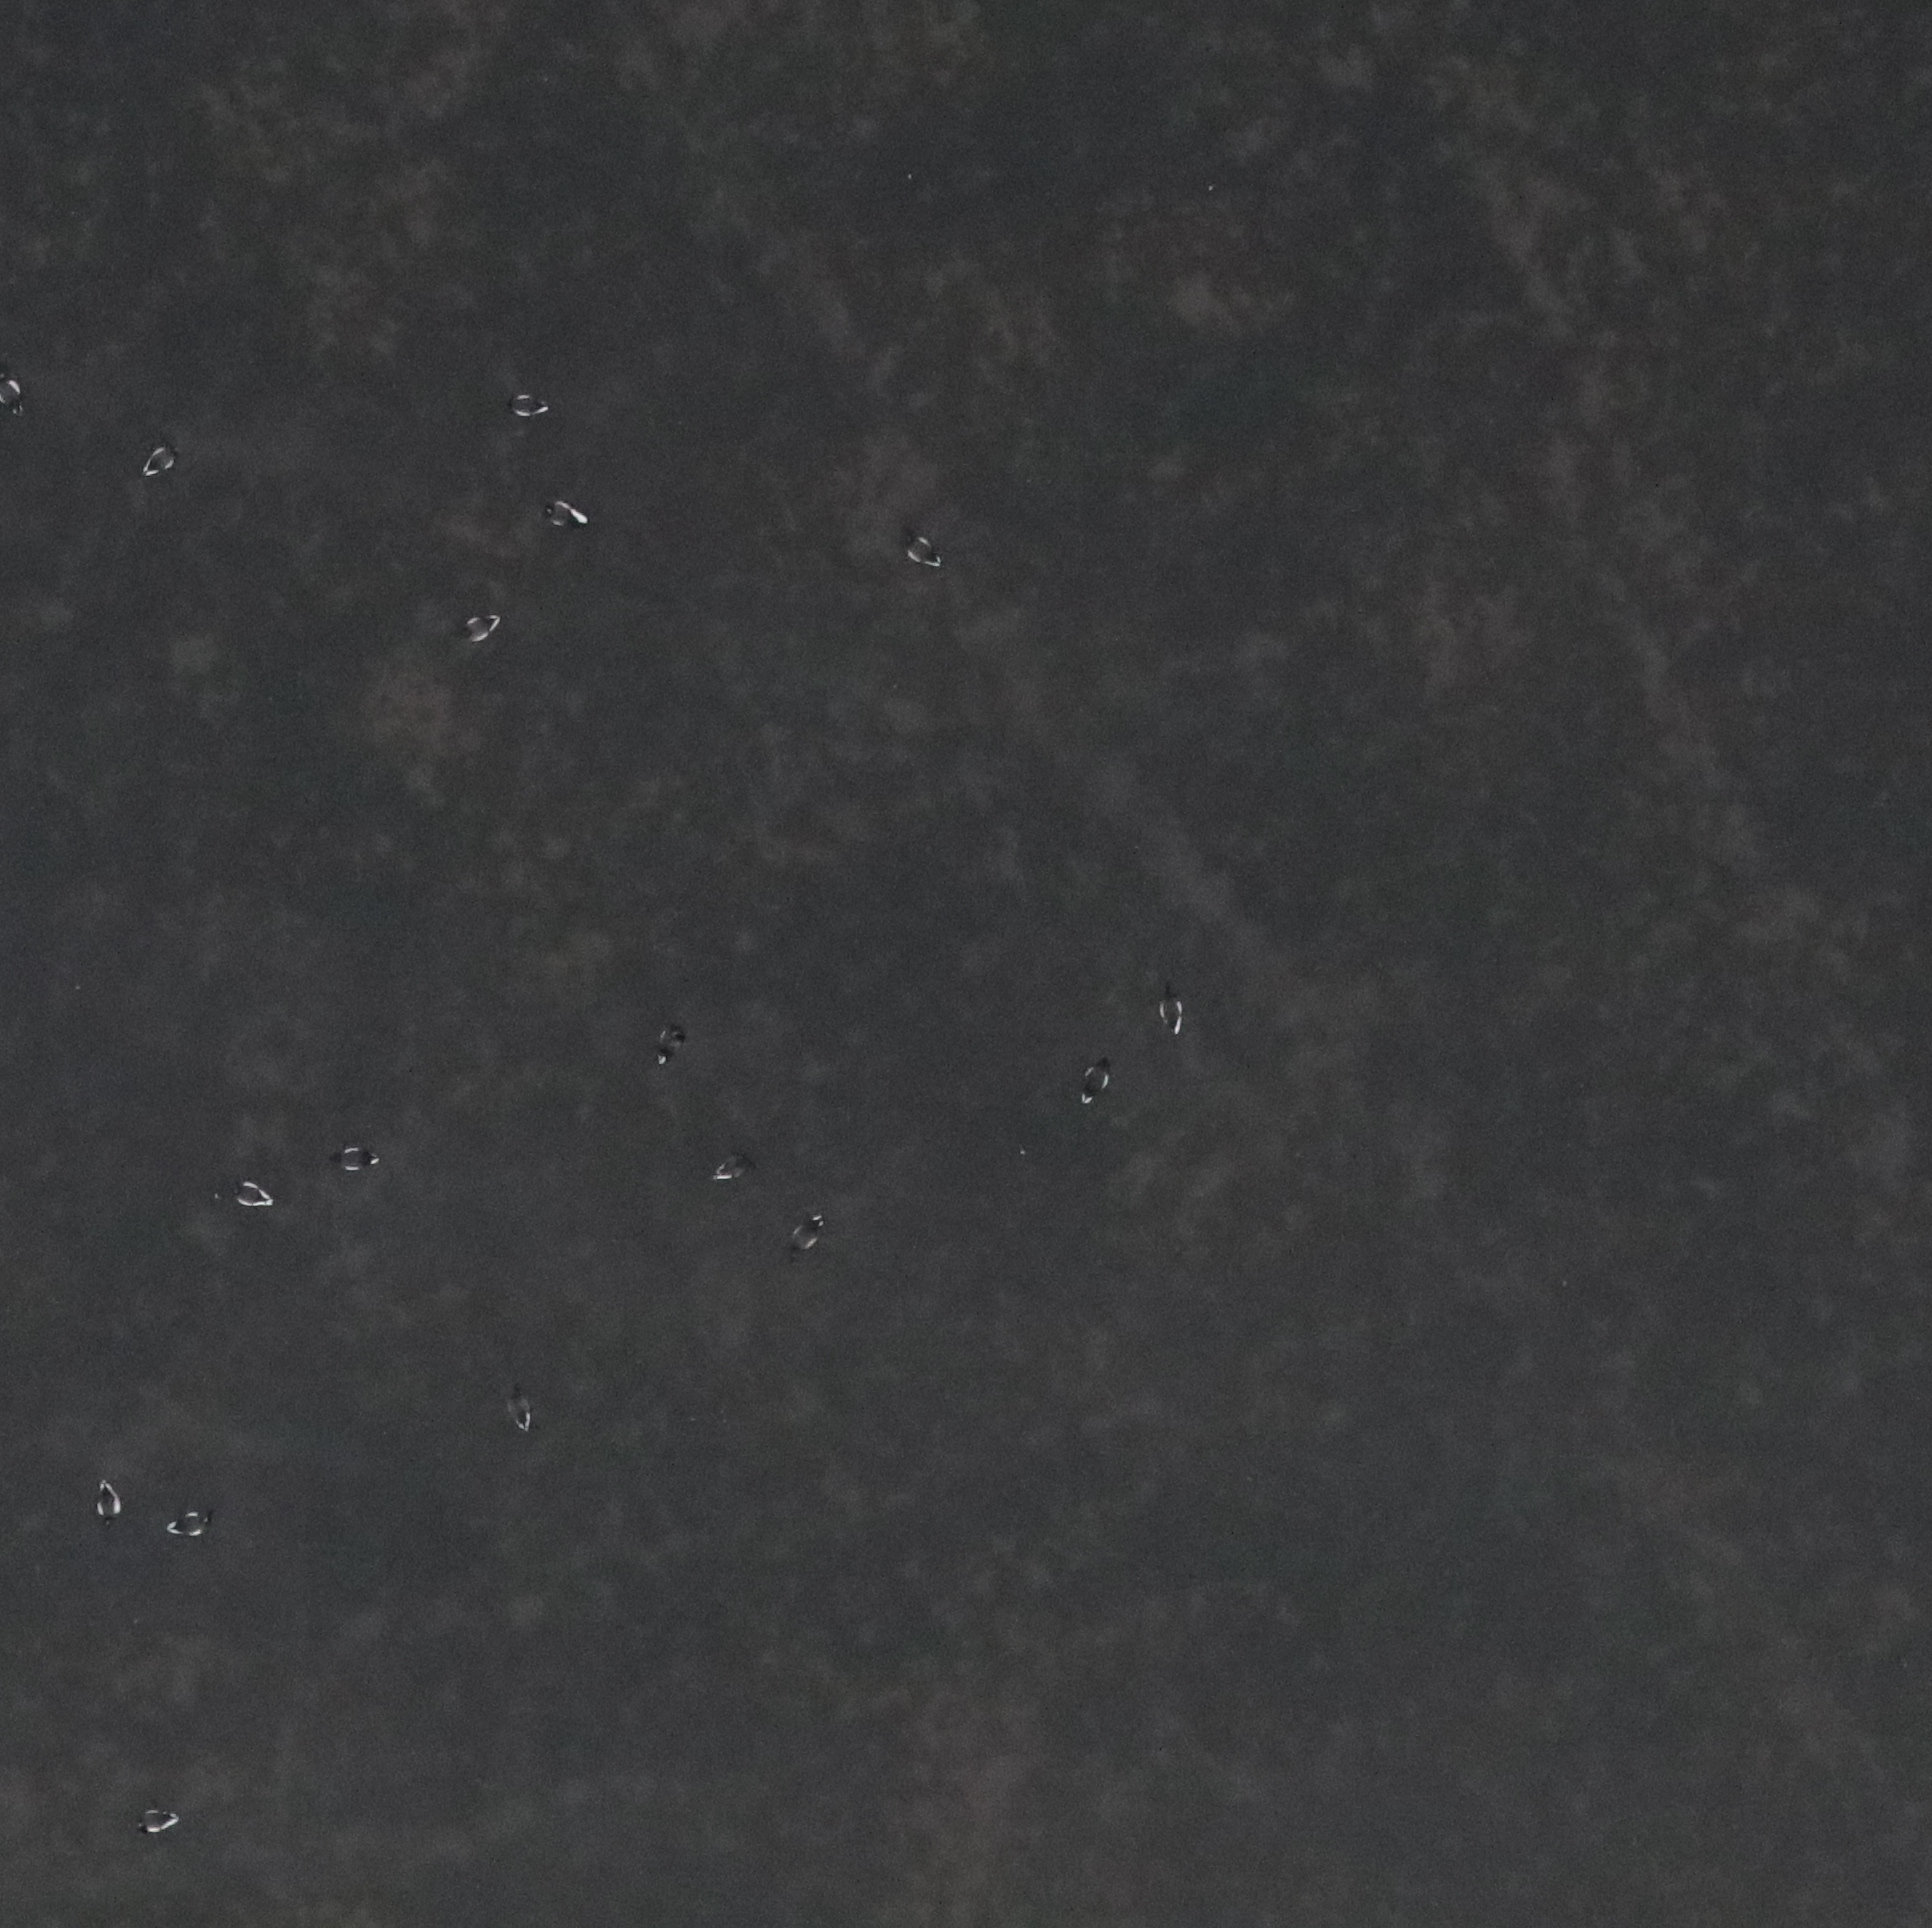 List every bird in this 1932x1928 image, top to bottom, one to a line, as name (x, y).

brant (7, 395)
brant (526, 406)
brant (161, 460)
brant (564, 515)
brant (922, 551)
brant (481, 628)
brant (1171, 1012)
brant (670, 1043)
brant (1097, 1080)
brant (355, 1160)
brant (733, 1168)
brant (250, 1195)
brant (806, 1234)
brant (521, 1409)
brant (107, 1501)
brant (191, 1524)
brant (158, 1819)